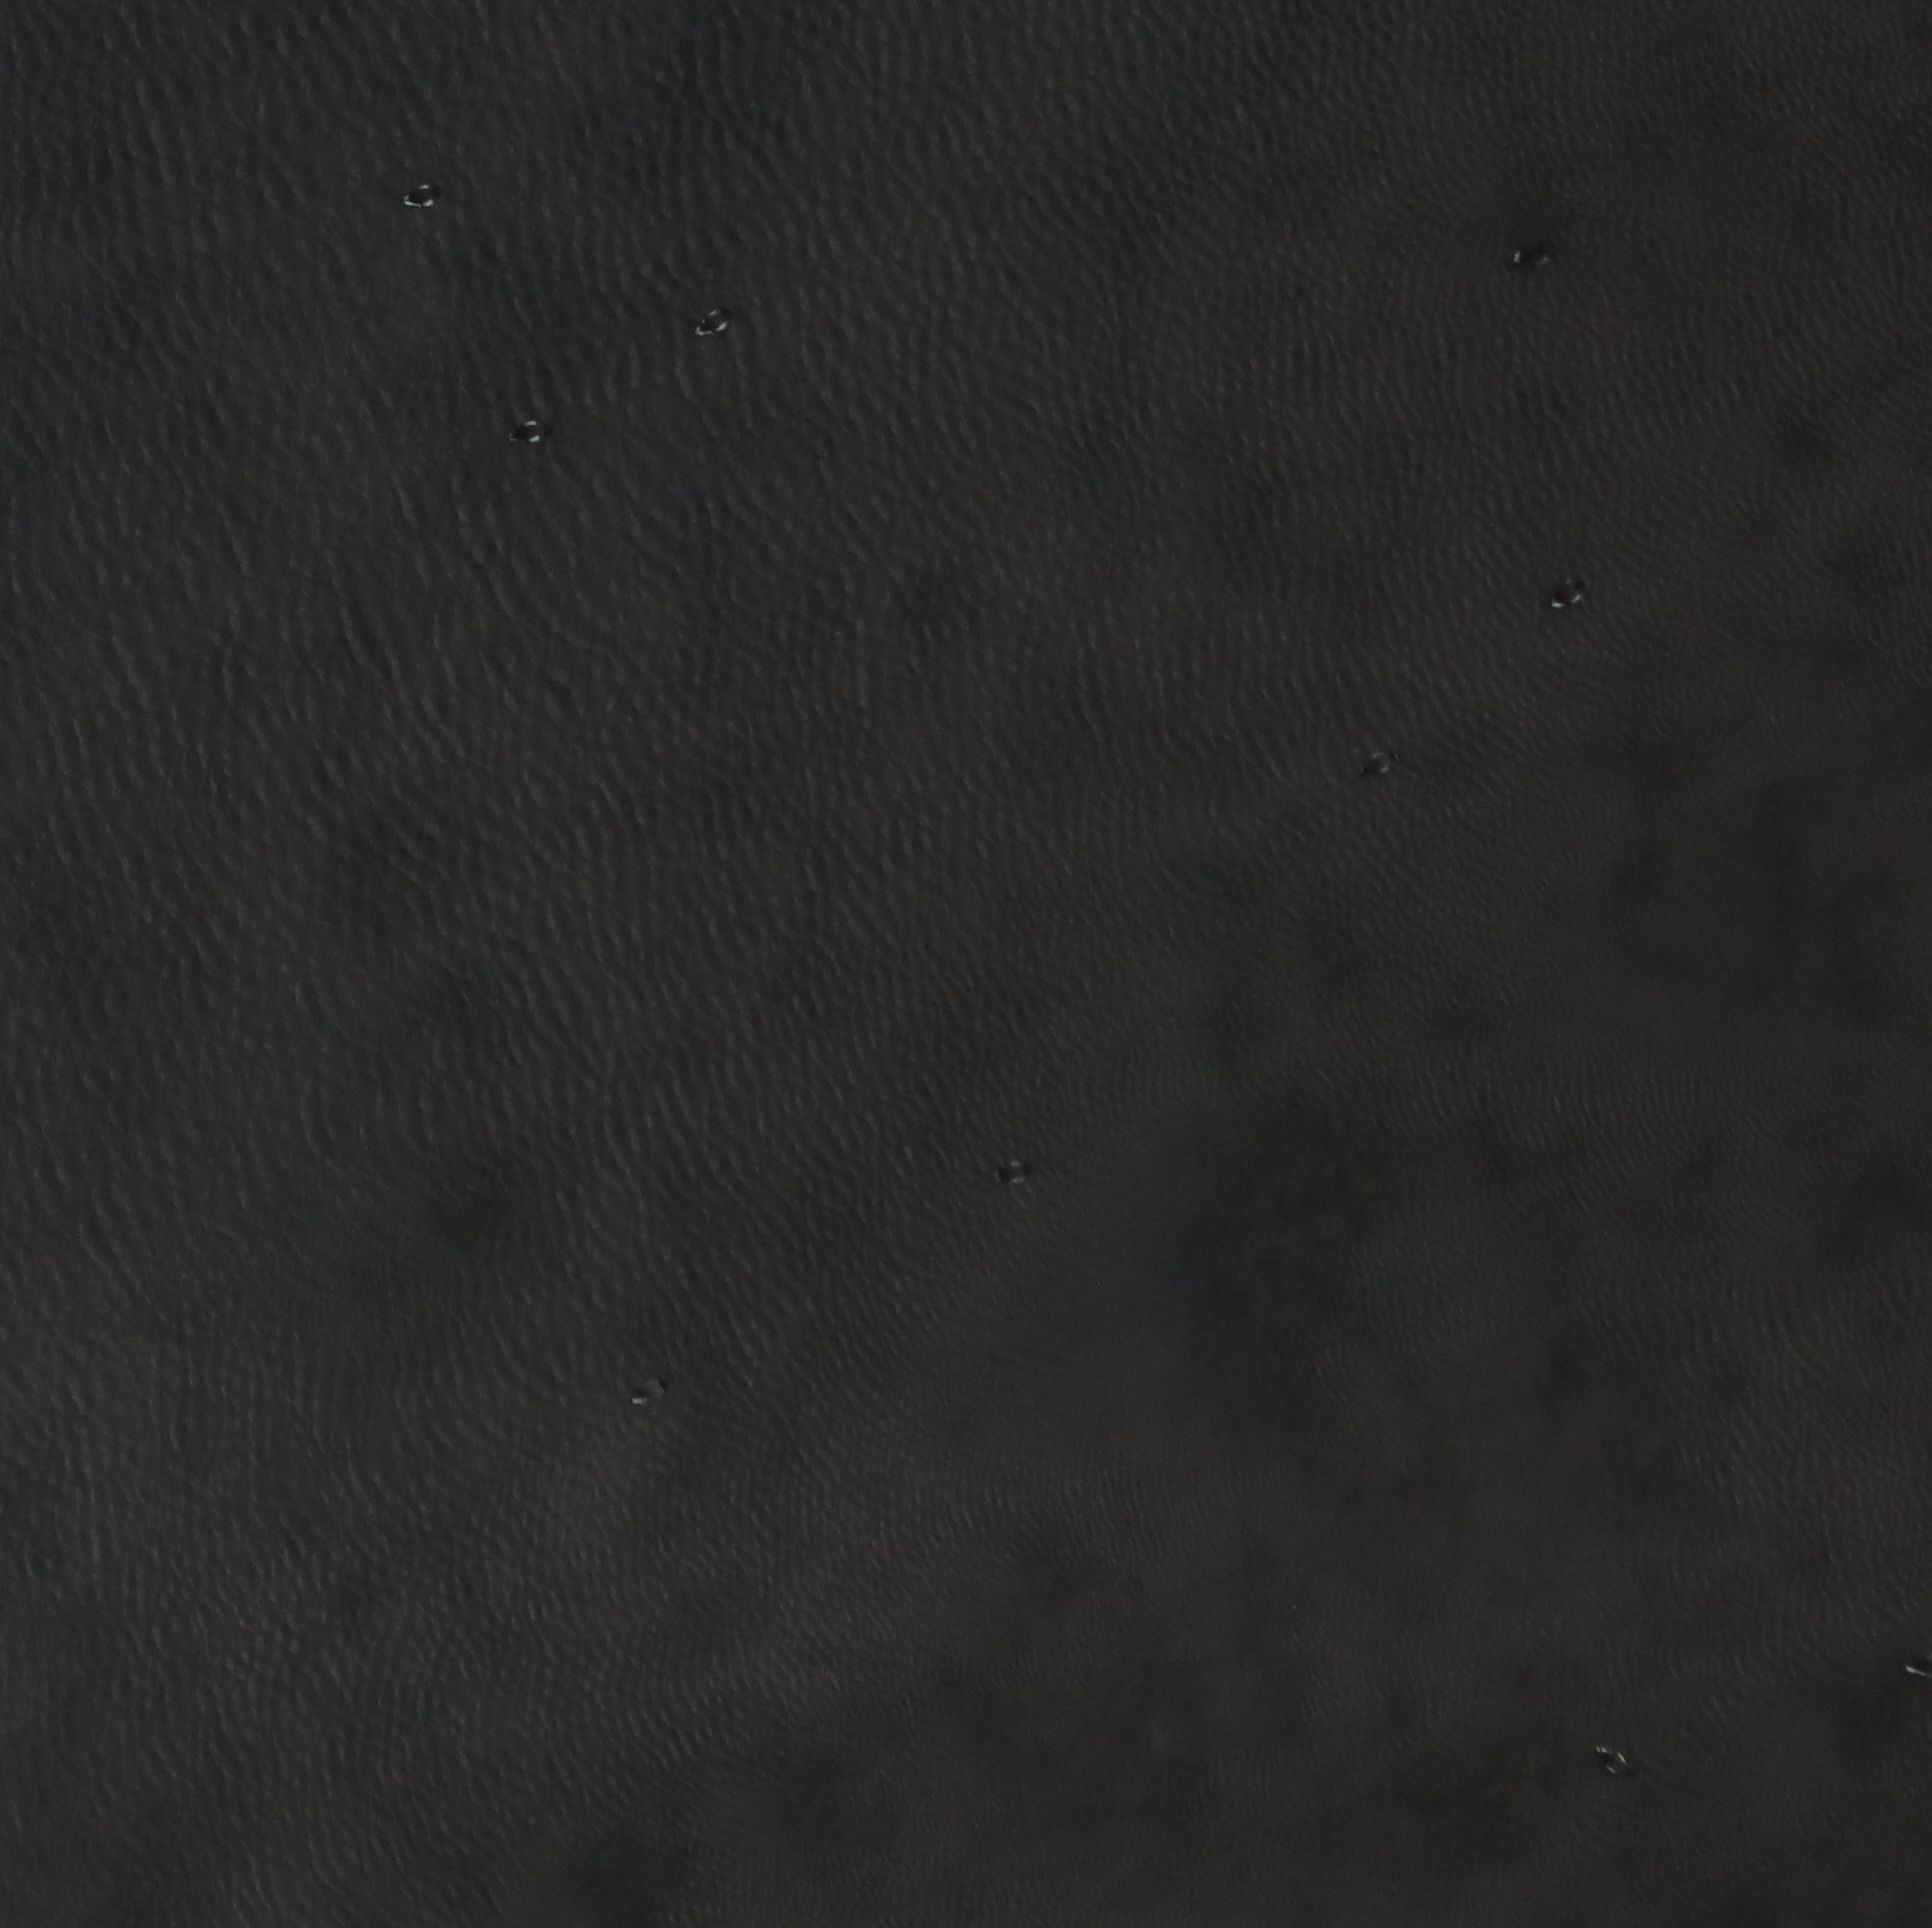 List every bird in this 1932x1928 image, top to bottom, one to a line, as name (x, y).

brant (422, 196)
brant (1533, 258)
brant (715, 321)
brant (527, 427)
brant (1567, 591)
brant (1379, 764)
brant (1014, 1169)
brant (648, 1391)
brant (1924, 1669)
brant (1613, 1762)